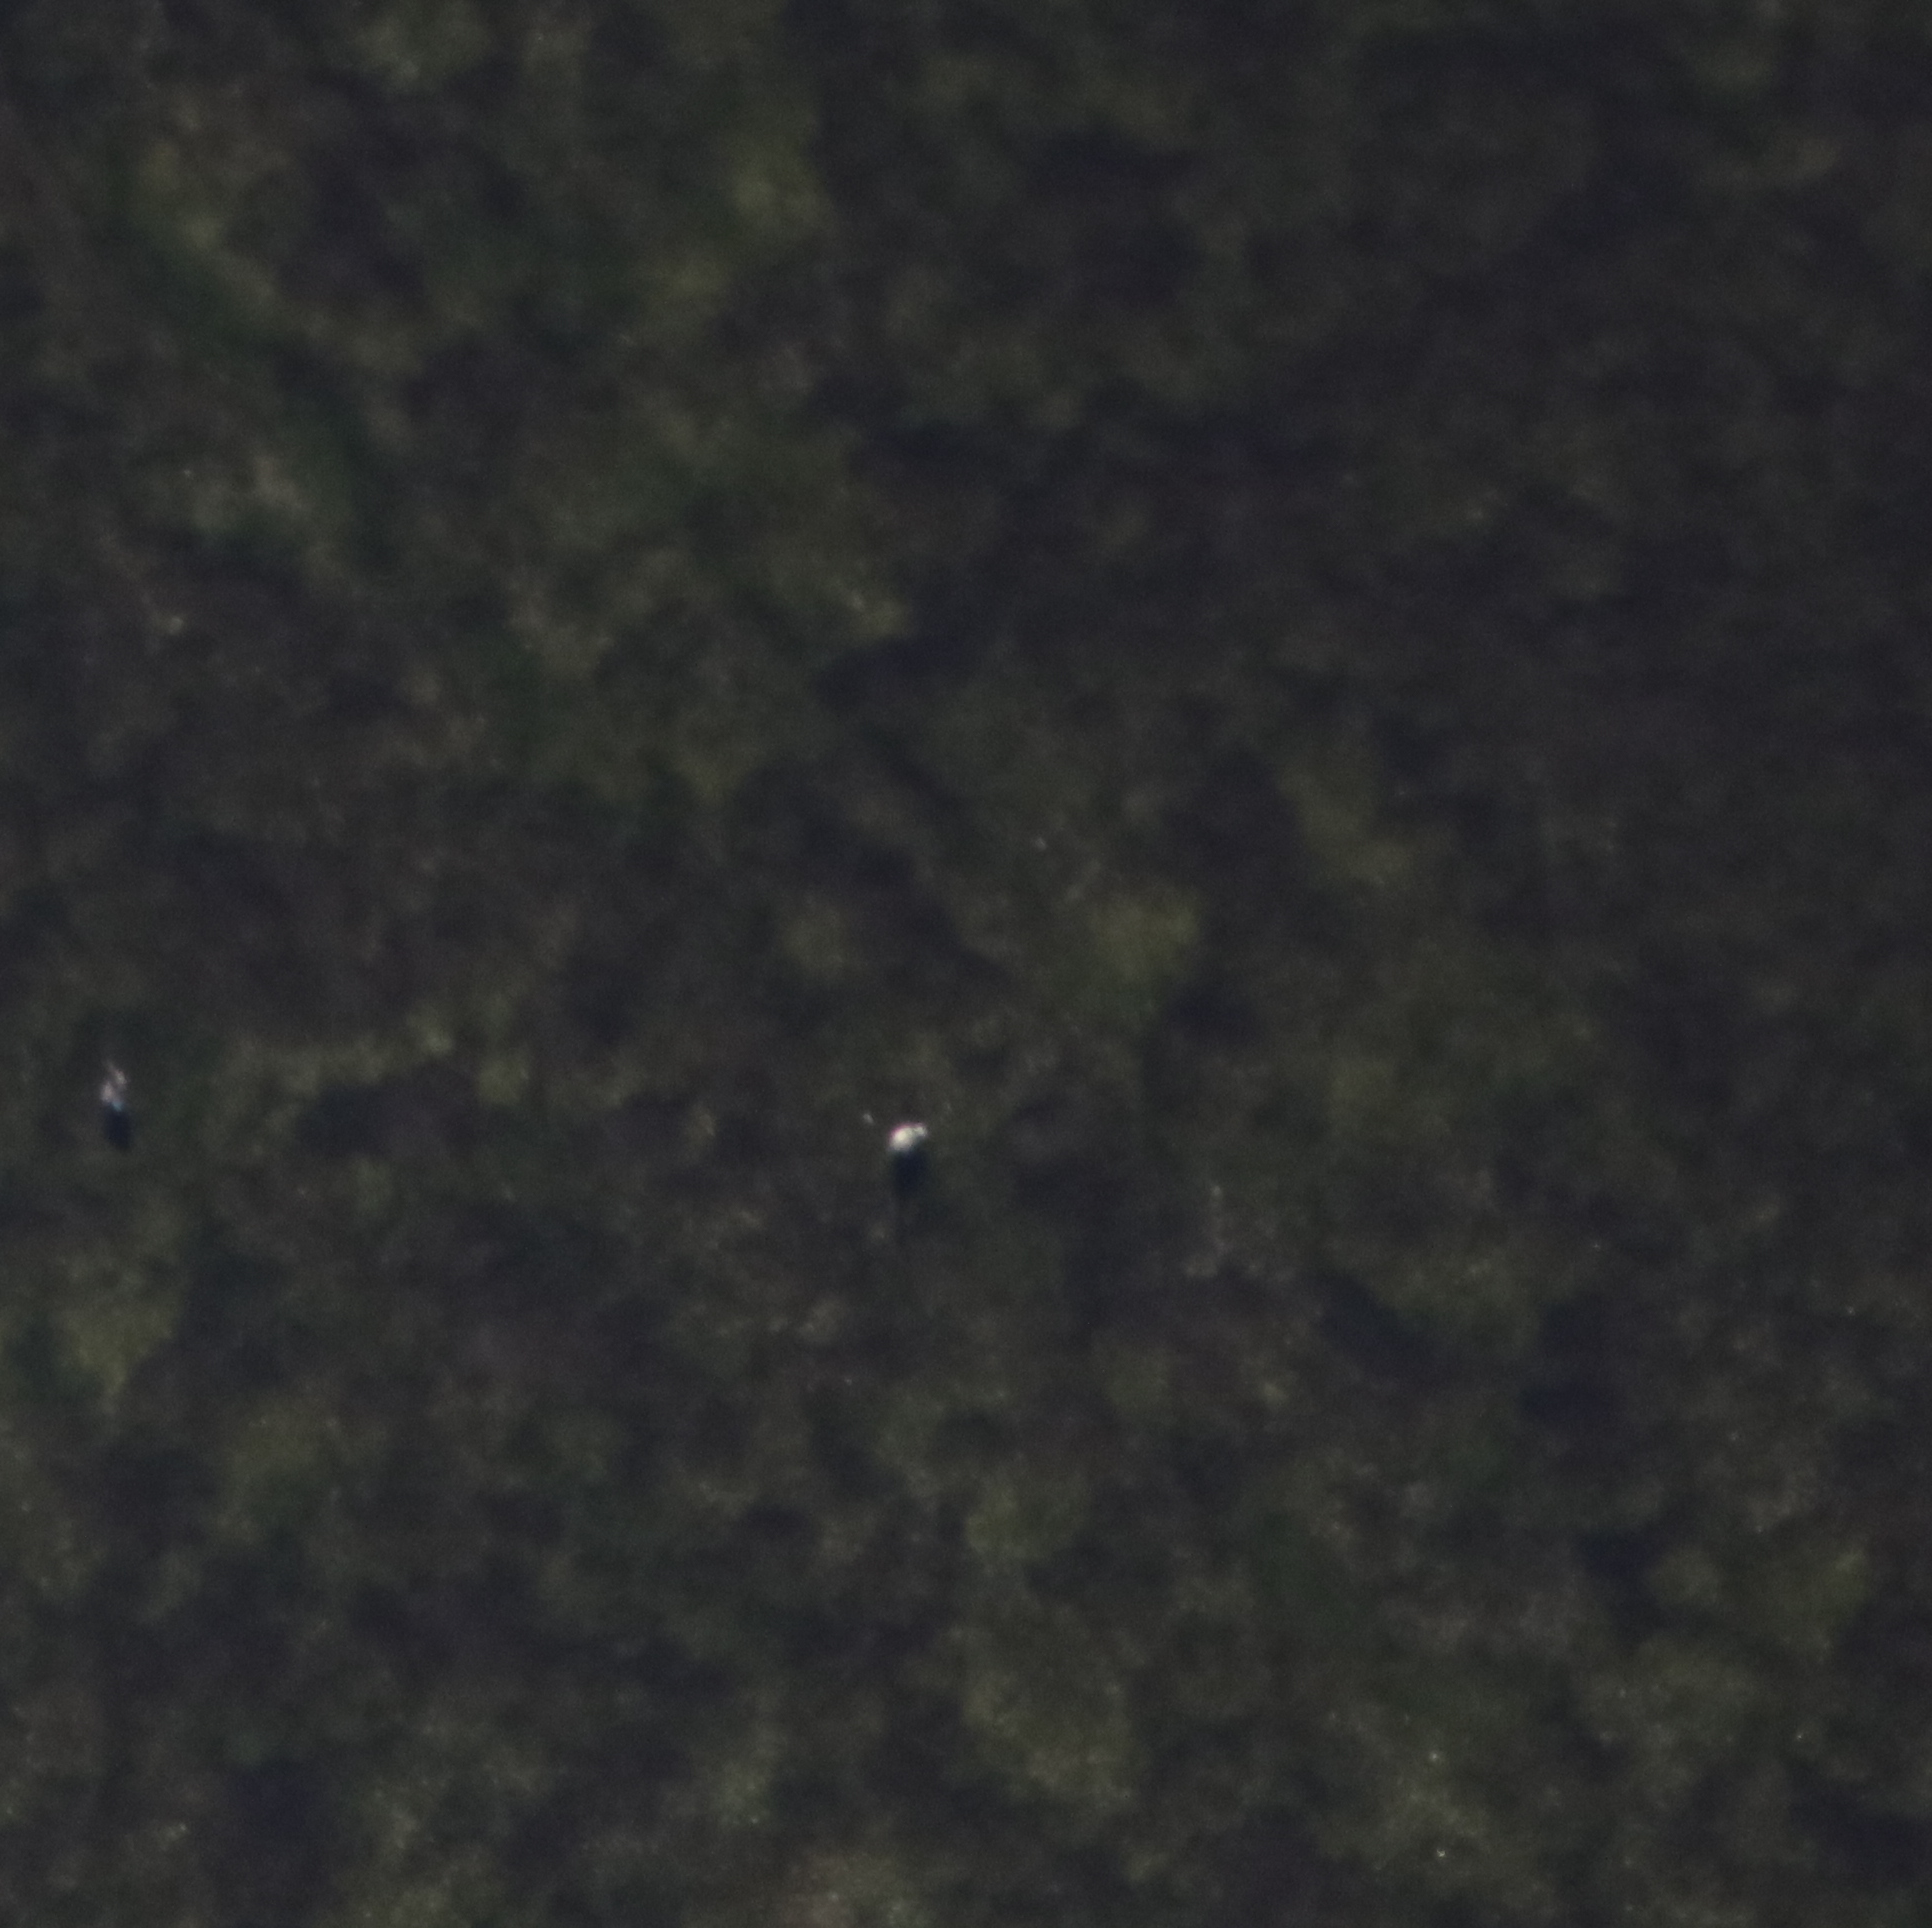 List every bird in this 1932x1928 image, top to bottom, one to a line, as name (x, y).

brant (113, 1090)
brant (906, 1139)